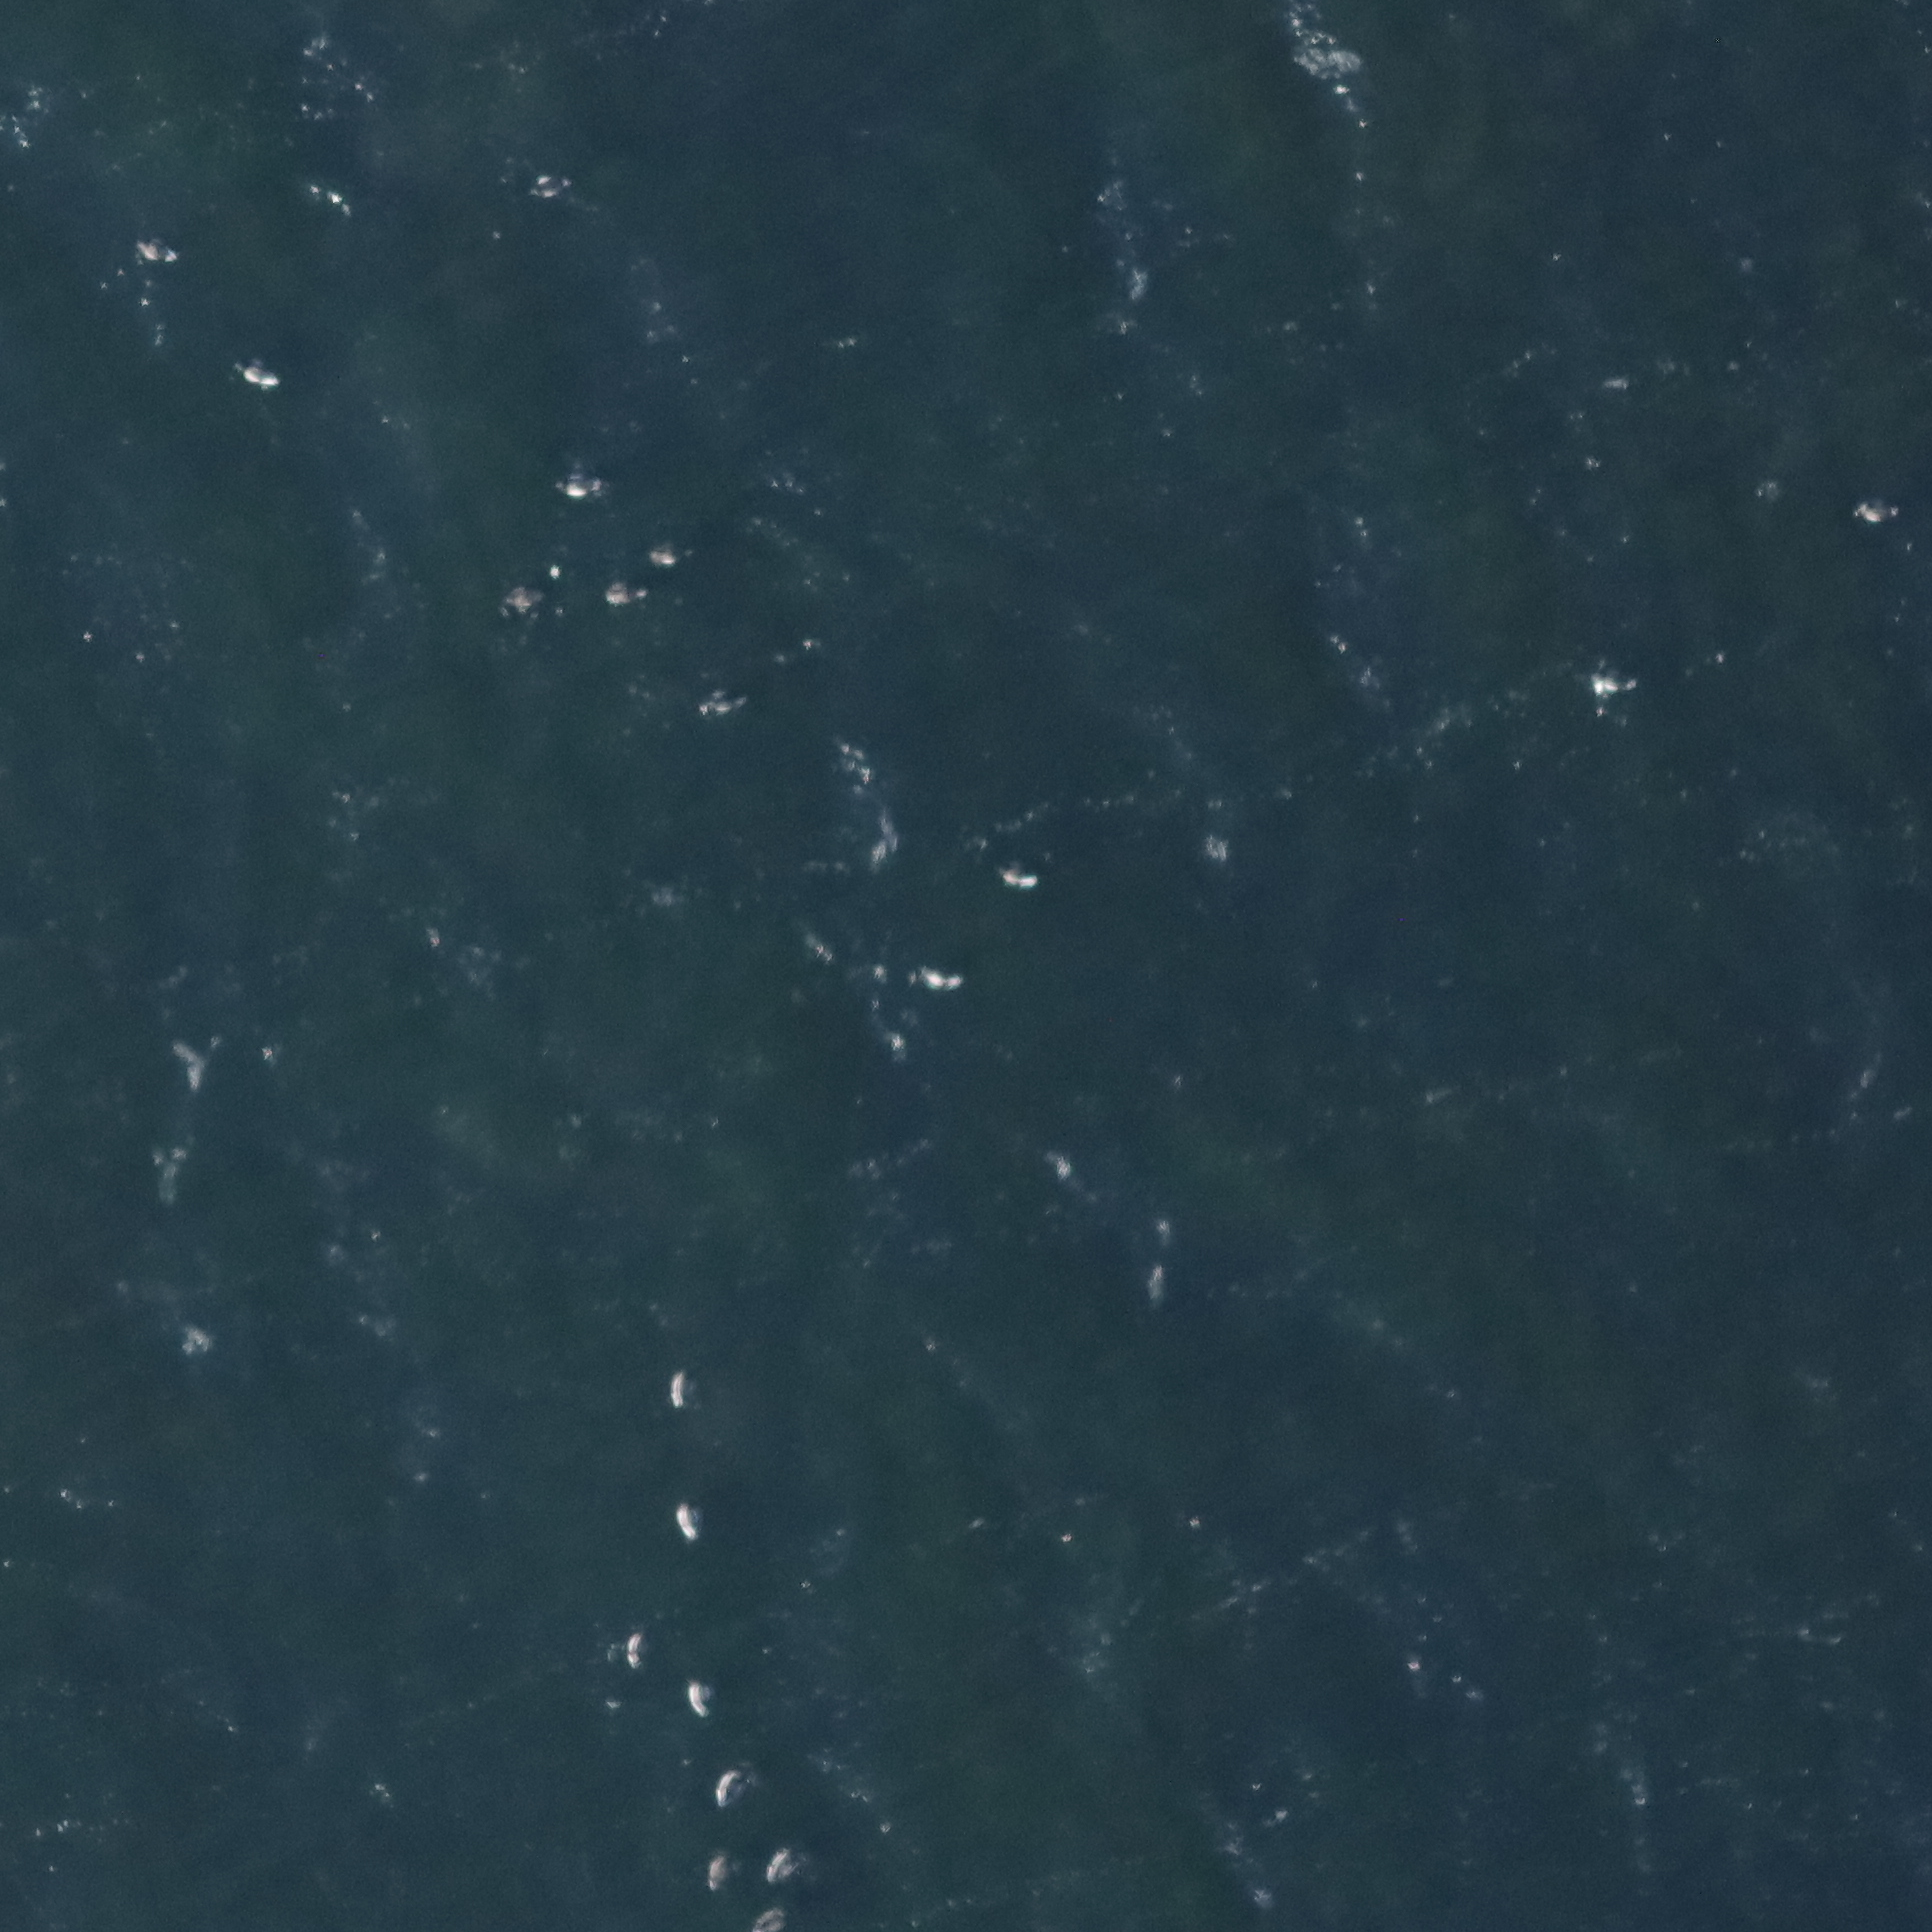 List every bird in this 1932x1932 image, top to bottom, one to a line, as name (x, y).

brant (552, 187)
brant (157, 249)
brant (257, 372)
brant (579, 486)
brant (1877, 511)
brant (669, 552)
brant (626, 593)
brant (520, 597)
brant (1615, 680)
brant (724, 702)
brant (1018, 874)
brant (938, 979)
brant (683, 1394)
brant (682, 1520)
brant (637, 1646)
brant (697, 1689)
brant (731, 1785)
brant (786, 1866)
brant (718, 1873)
brant (768, 1924)